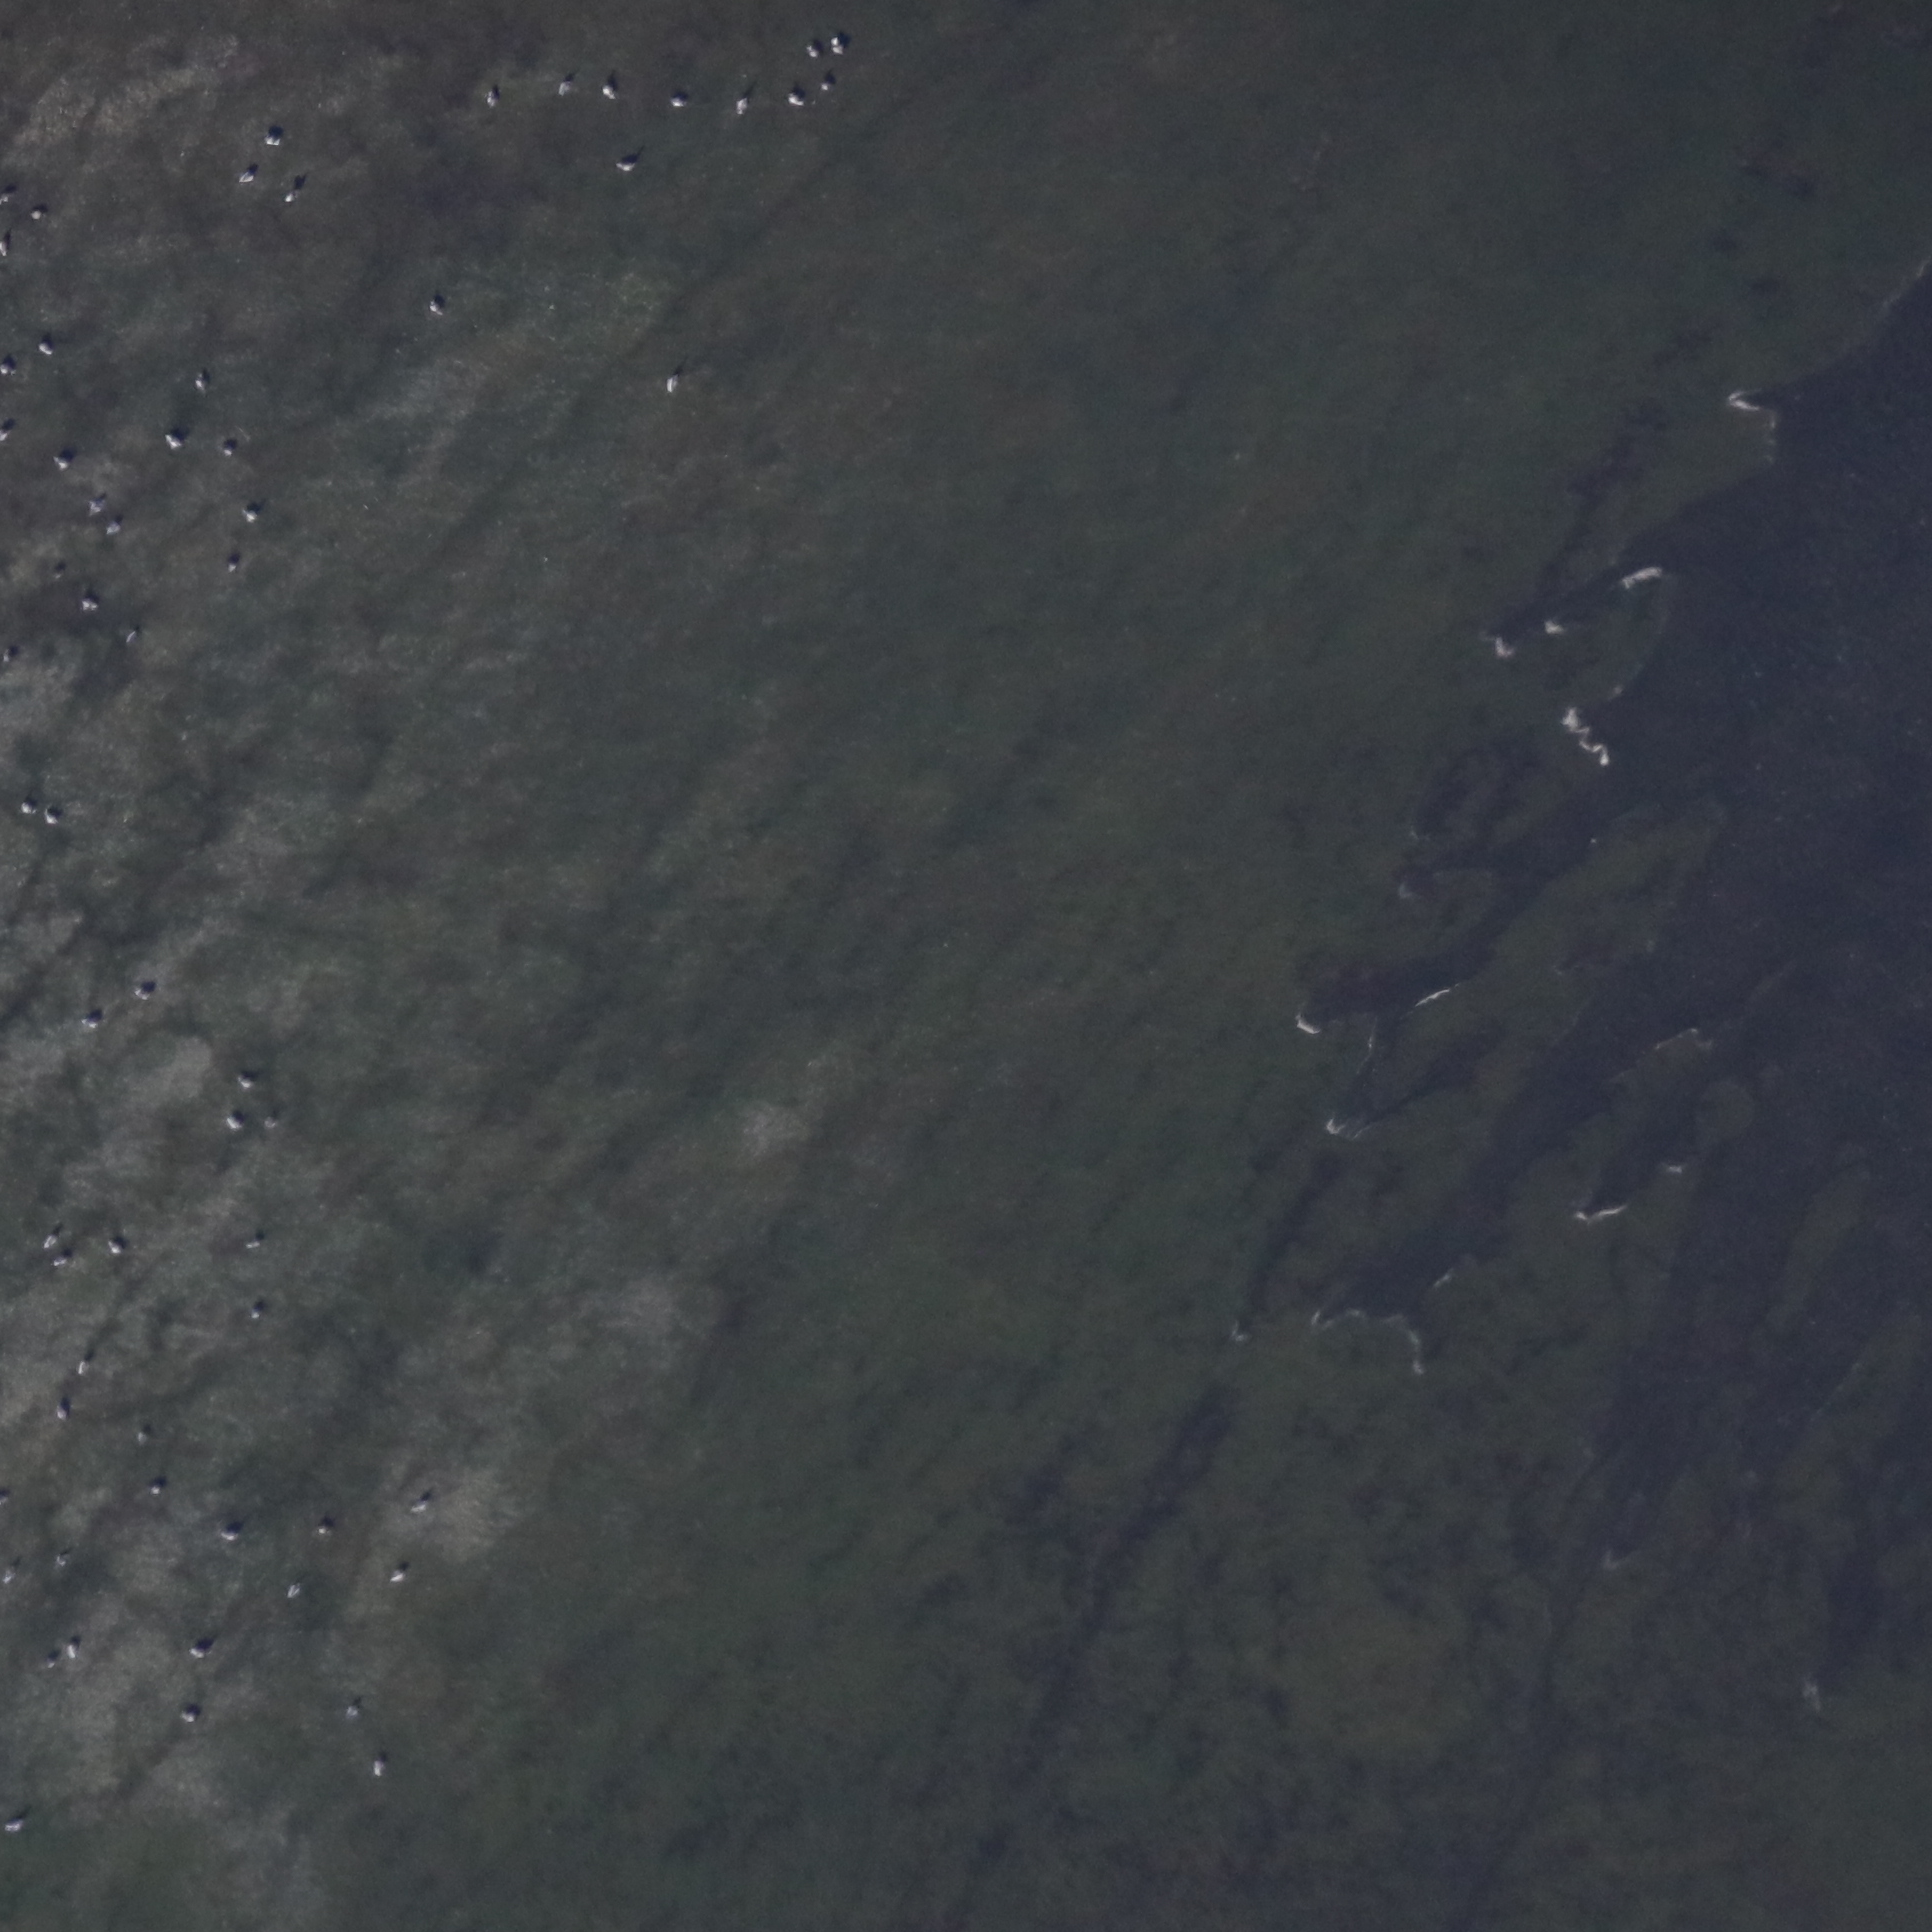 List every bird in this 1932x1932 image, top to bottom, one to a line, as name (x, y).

brant (838, 45)
brant (812, 50)
brant (825, 87)
brant (570, 89)
brant (615, 94)
brant (492, 98)
brant (797, 99)
brant (681, 100)
brant (746, 105)
brant (270, 143)
brant (627, 163)
brant (249, 177)
brant (6, 198)
brant (291, 199)
brant (39, 218)
brant (7, 245)
brant (439, 310)
brant (47, 347)
brant (9, 372)
brant (200, 383)
brant (673, 383)
brant (174, 441)
brant (231, 451)
brant (61, 461)
brant (94, 503)
brant (250, 515)
brant (113, 531)
brant (235, 565)
brant (65, 577)
brant (92, 603)
brant (133, 637)
brant (8, 658)
brant (25, 810)
brant (54, 820)
brant (149, 993)
brant (93, 1024)
brant (243, 1079)
brant (269, 1116)
brant (236, 1123)
brant (51, 1234)
brant (254, 1247)
brant (116, 1251)
brant (65, 1259)
brant (256, 1312)
brant (79, 1374)
brant (65, 1414)
brant (145, 1436)
brant (161, 1492)
brant (3, 1500)
brant (418, 1504)
brant (230, 1532)
brant (329, 1532)
brant (65, 1560)
brant (10, 1575)
brant (398, 1576)
brant (296, 1594)
brant (74, 1647)
brant (192, 1649)
brant (47, 1667)
brant (354, 1705)
brant (189, 1720)
brant (378, 1768)
brant (16, 1823)